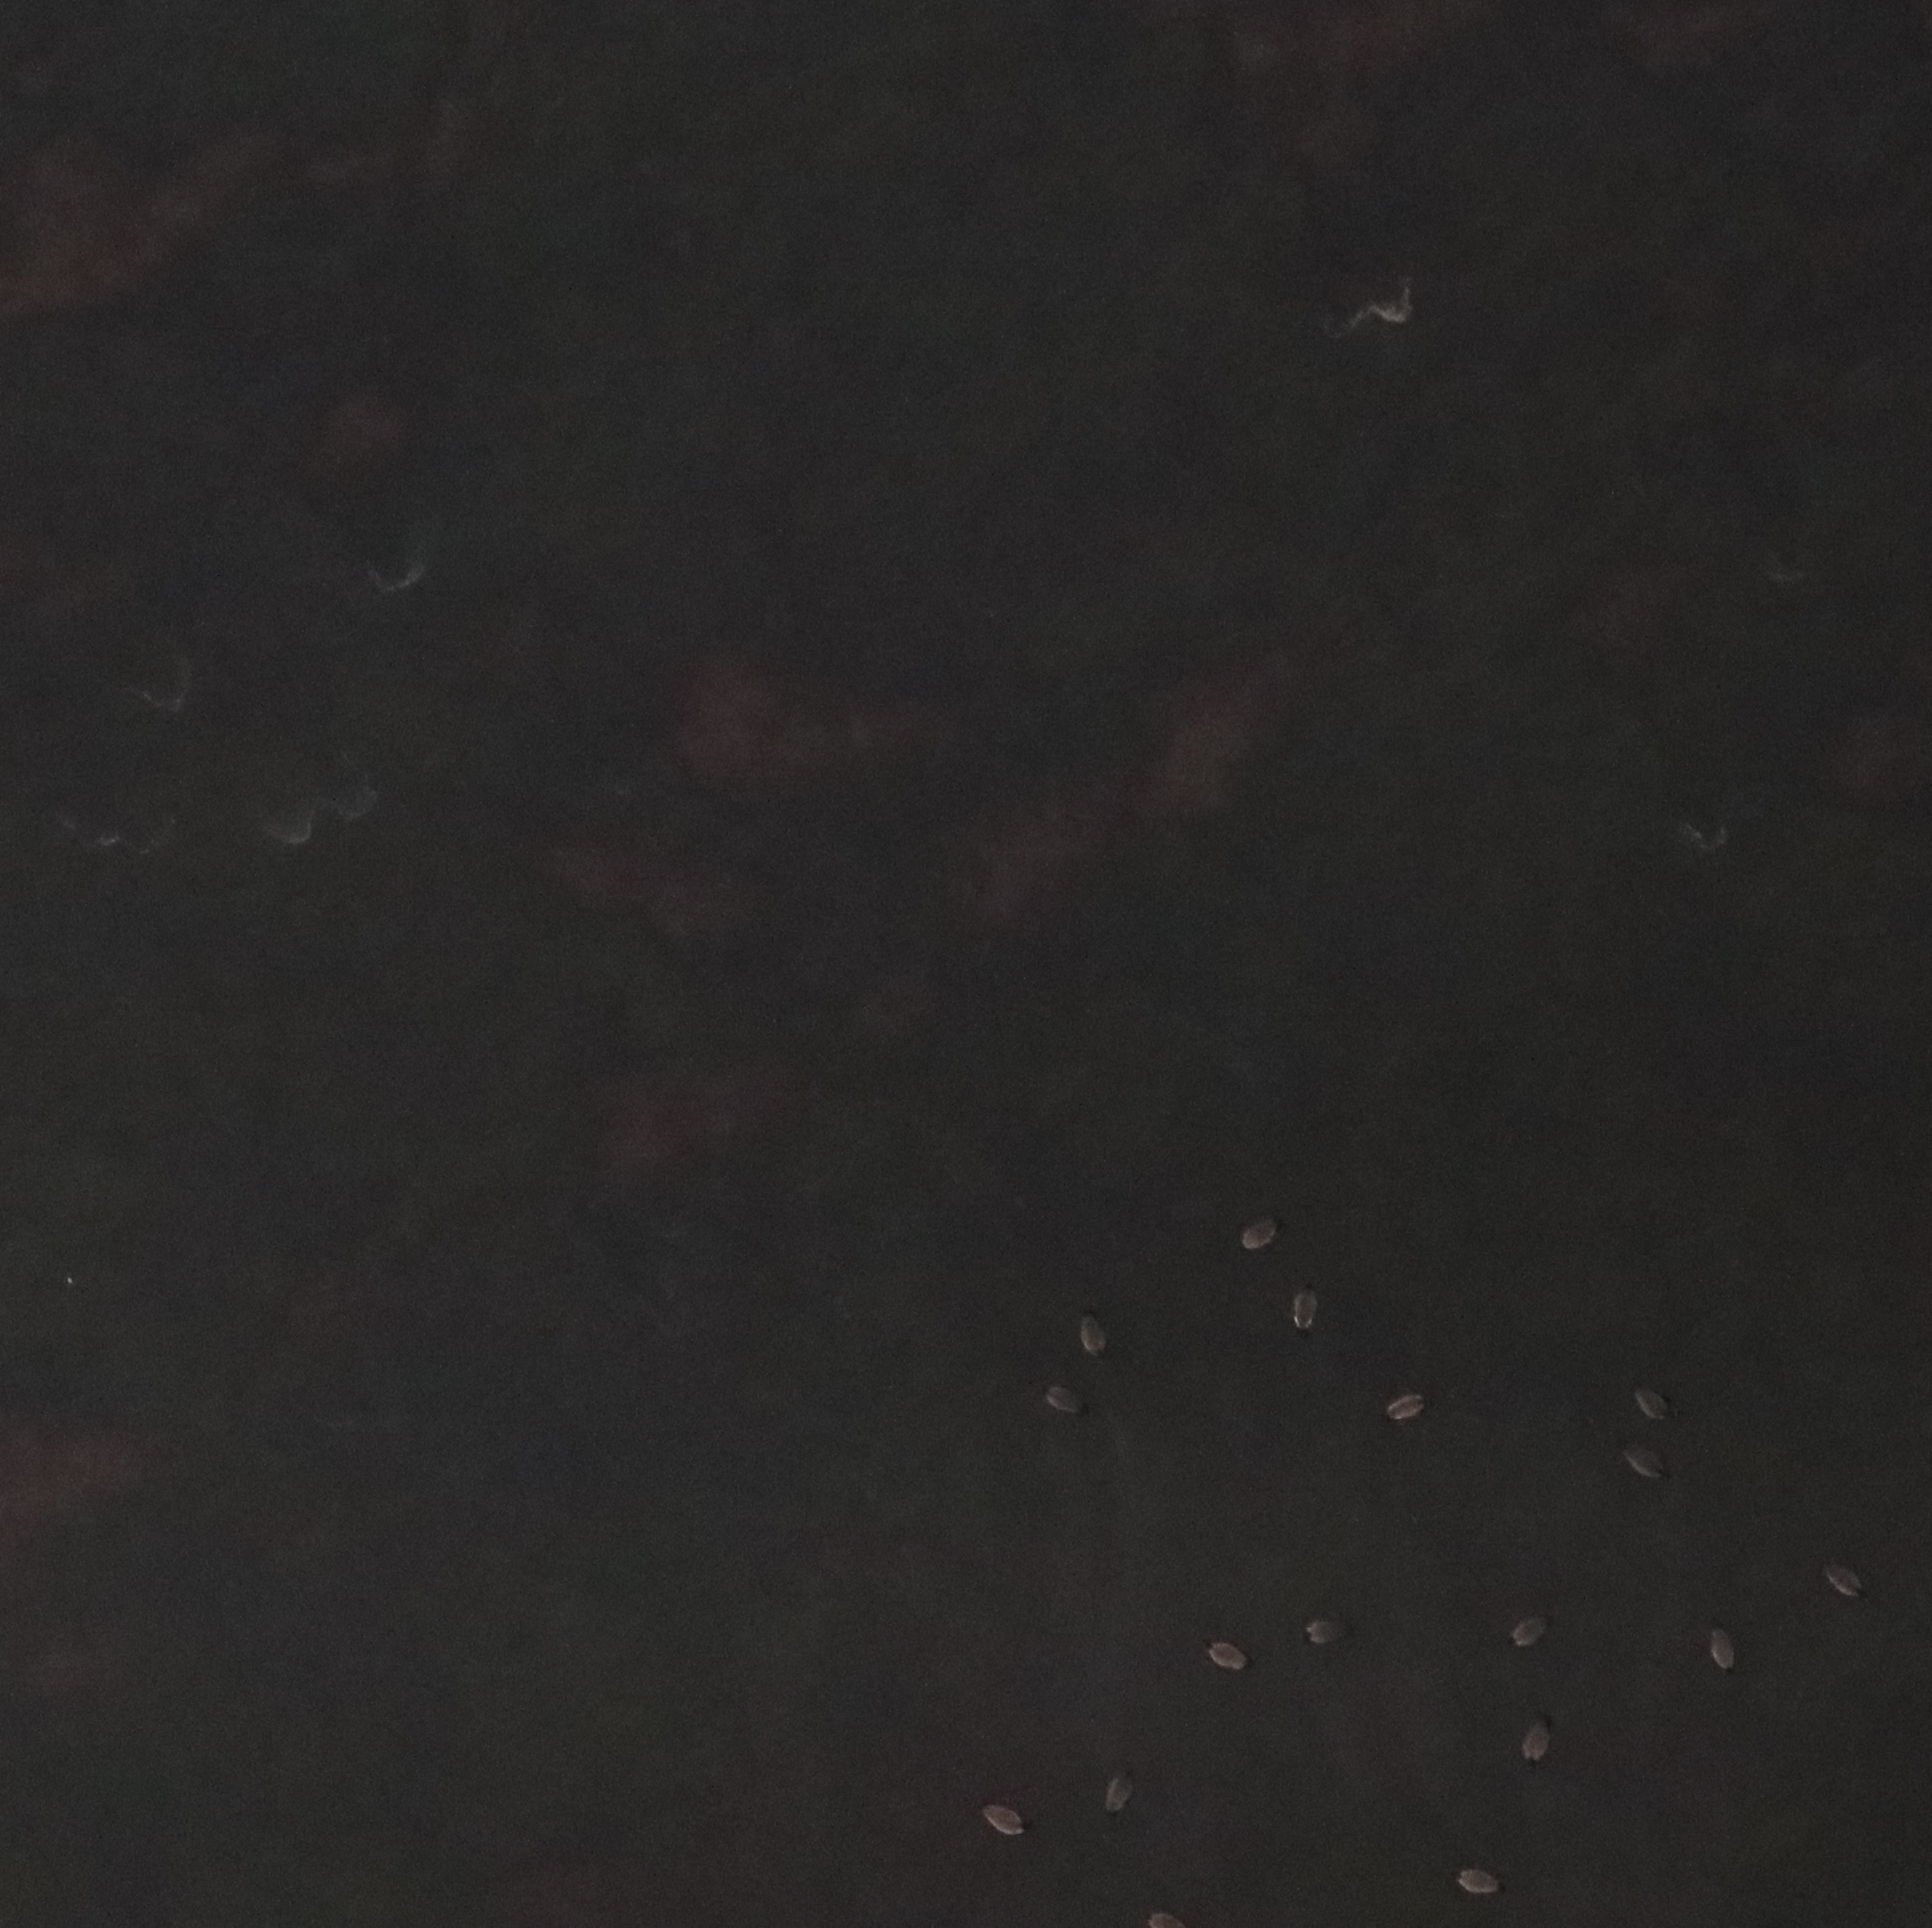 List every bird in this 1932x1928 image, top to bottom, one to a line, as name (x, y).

Canada goose (1258, 1233)
Canada goose (1306, 1309)
Canada goose (1093, 1335)
Canada goose (1062, 1399)
Canada goose (1649, 1403)
Canada goose (1404, 1407)
Canada goose (1641, 1461)
Canada goose (1843, 1578)
Canada goose (1322, 1630)
Canada goose (1527, 1633)
Canada goose (1721, 1649)
Canada goose (1227, 1656)
Canada goose (1535, 1742)
Canada goose (1115, 1791)
Canada goose (1005, 1818)
Canada goose (1477, 1881)
Canada goose (1163, 1922)